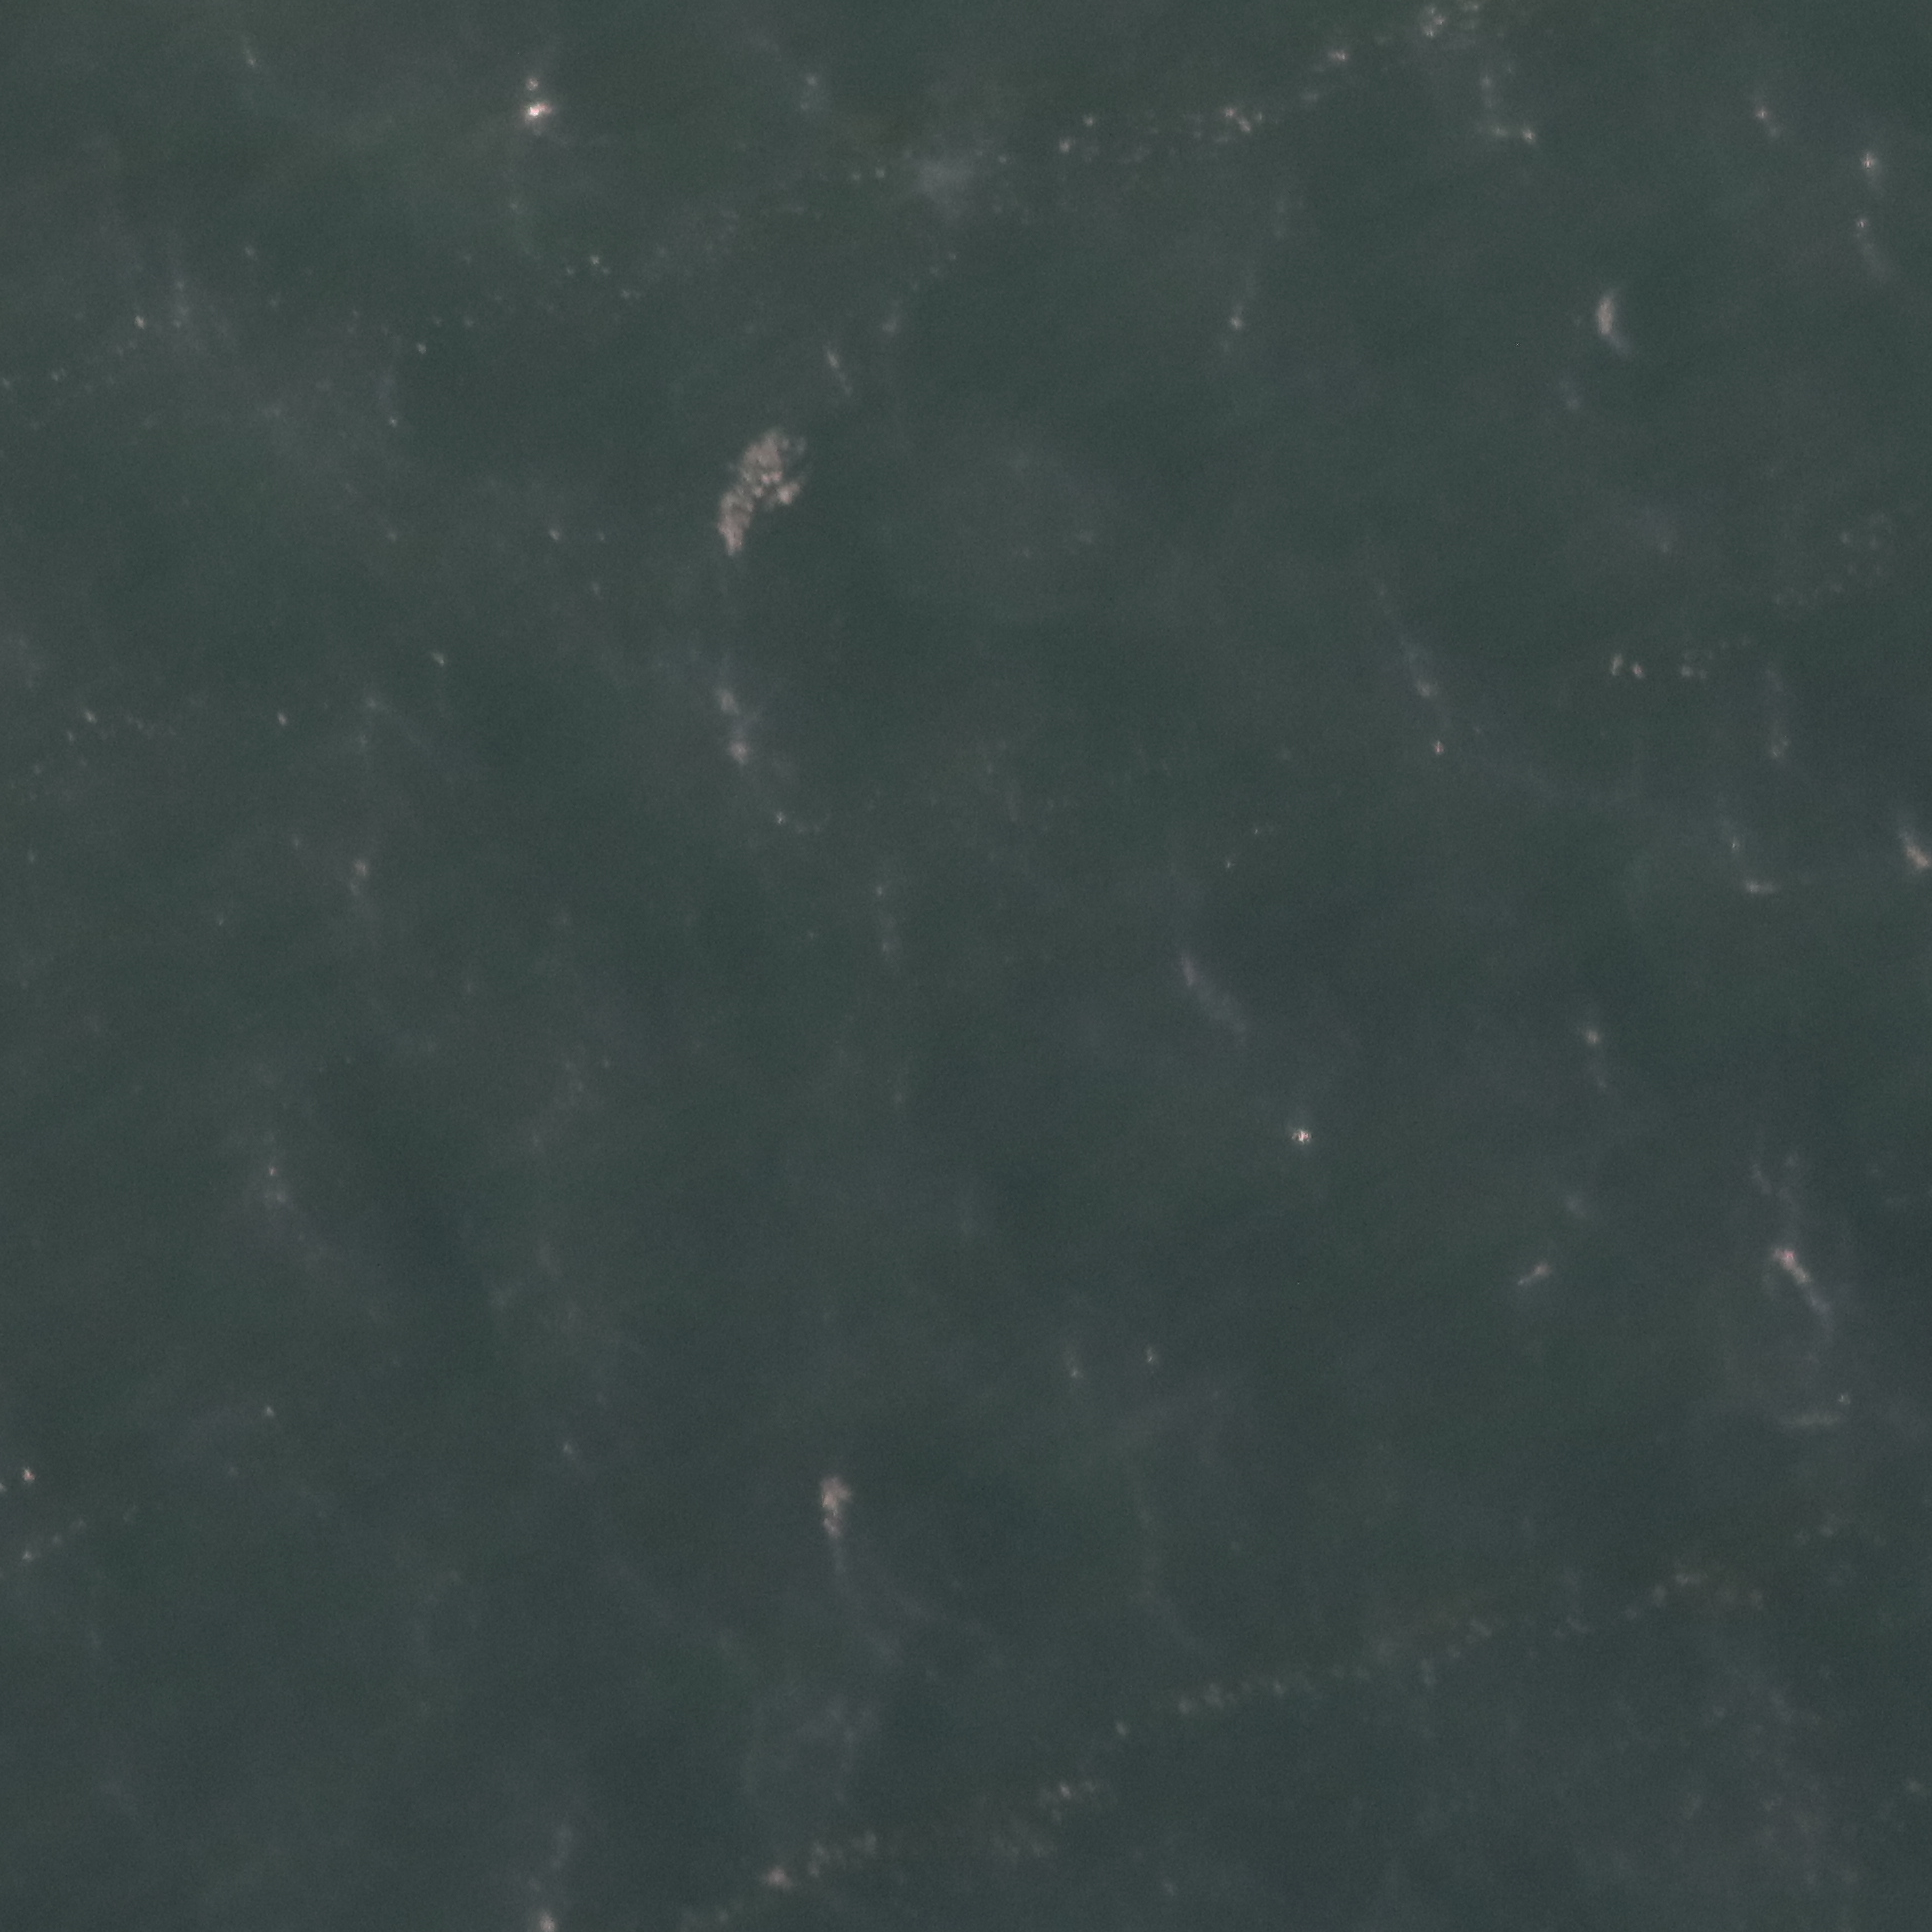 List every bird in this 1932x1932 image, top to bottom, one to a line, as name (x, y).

None